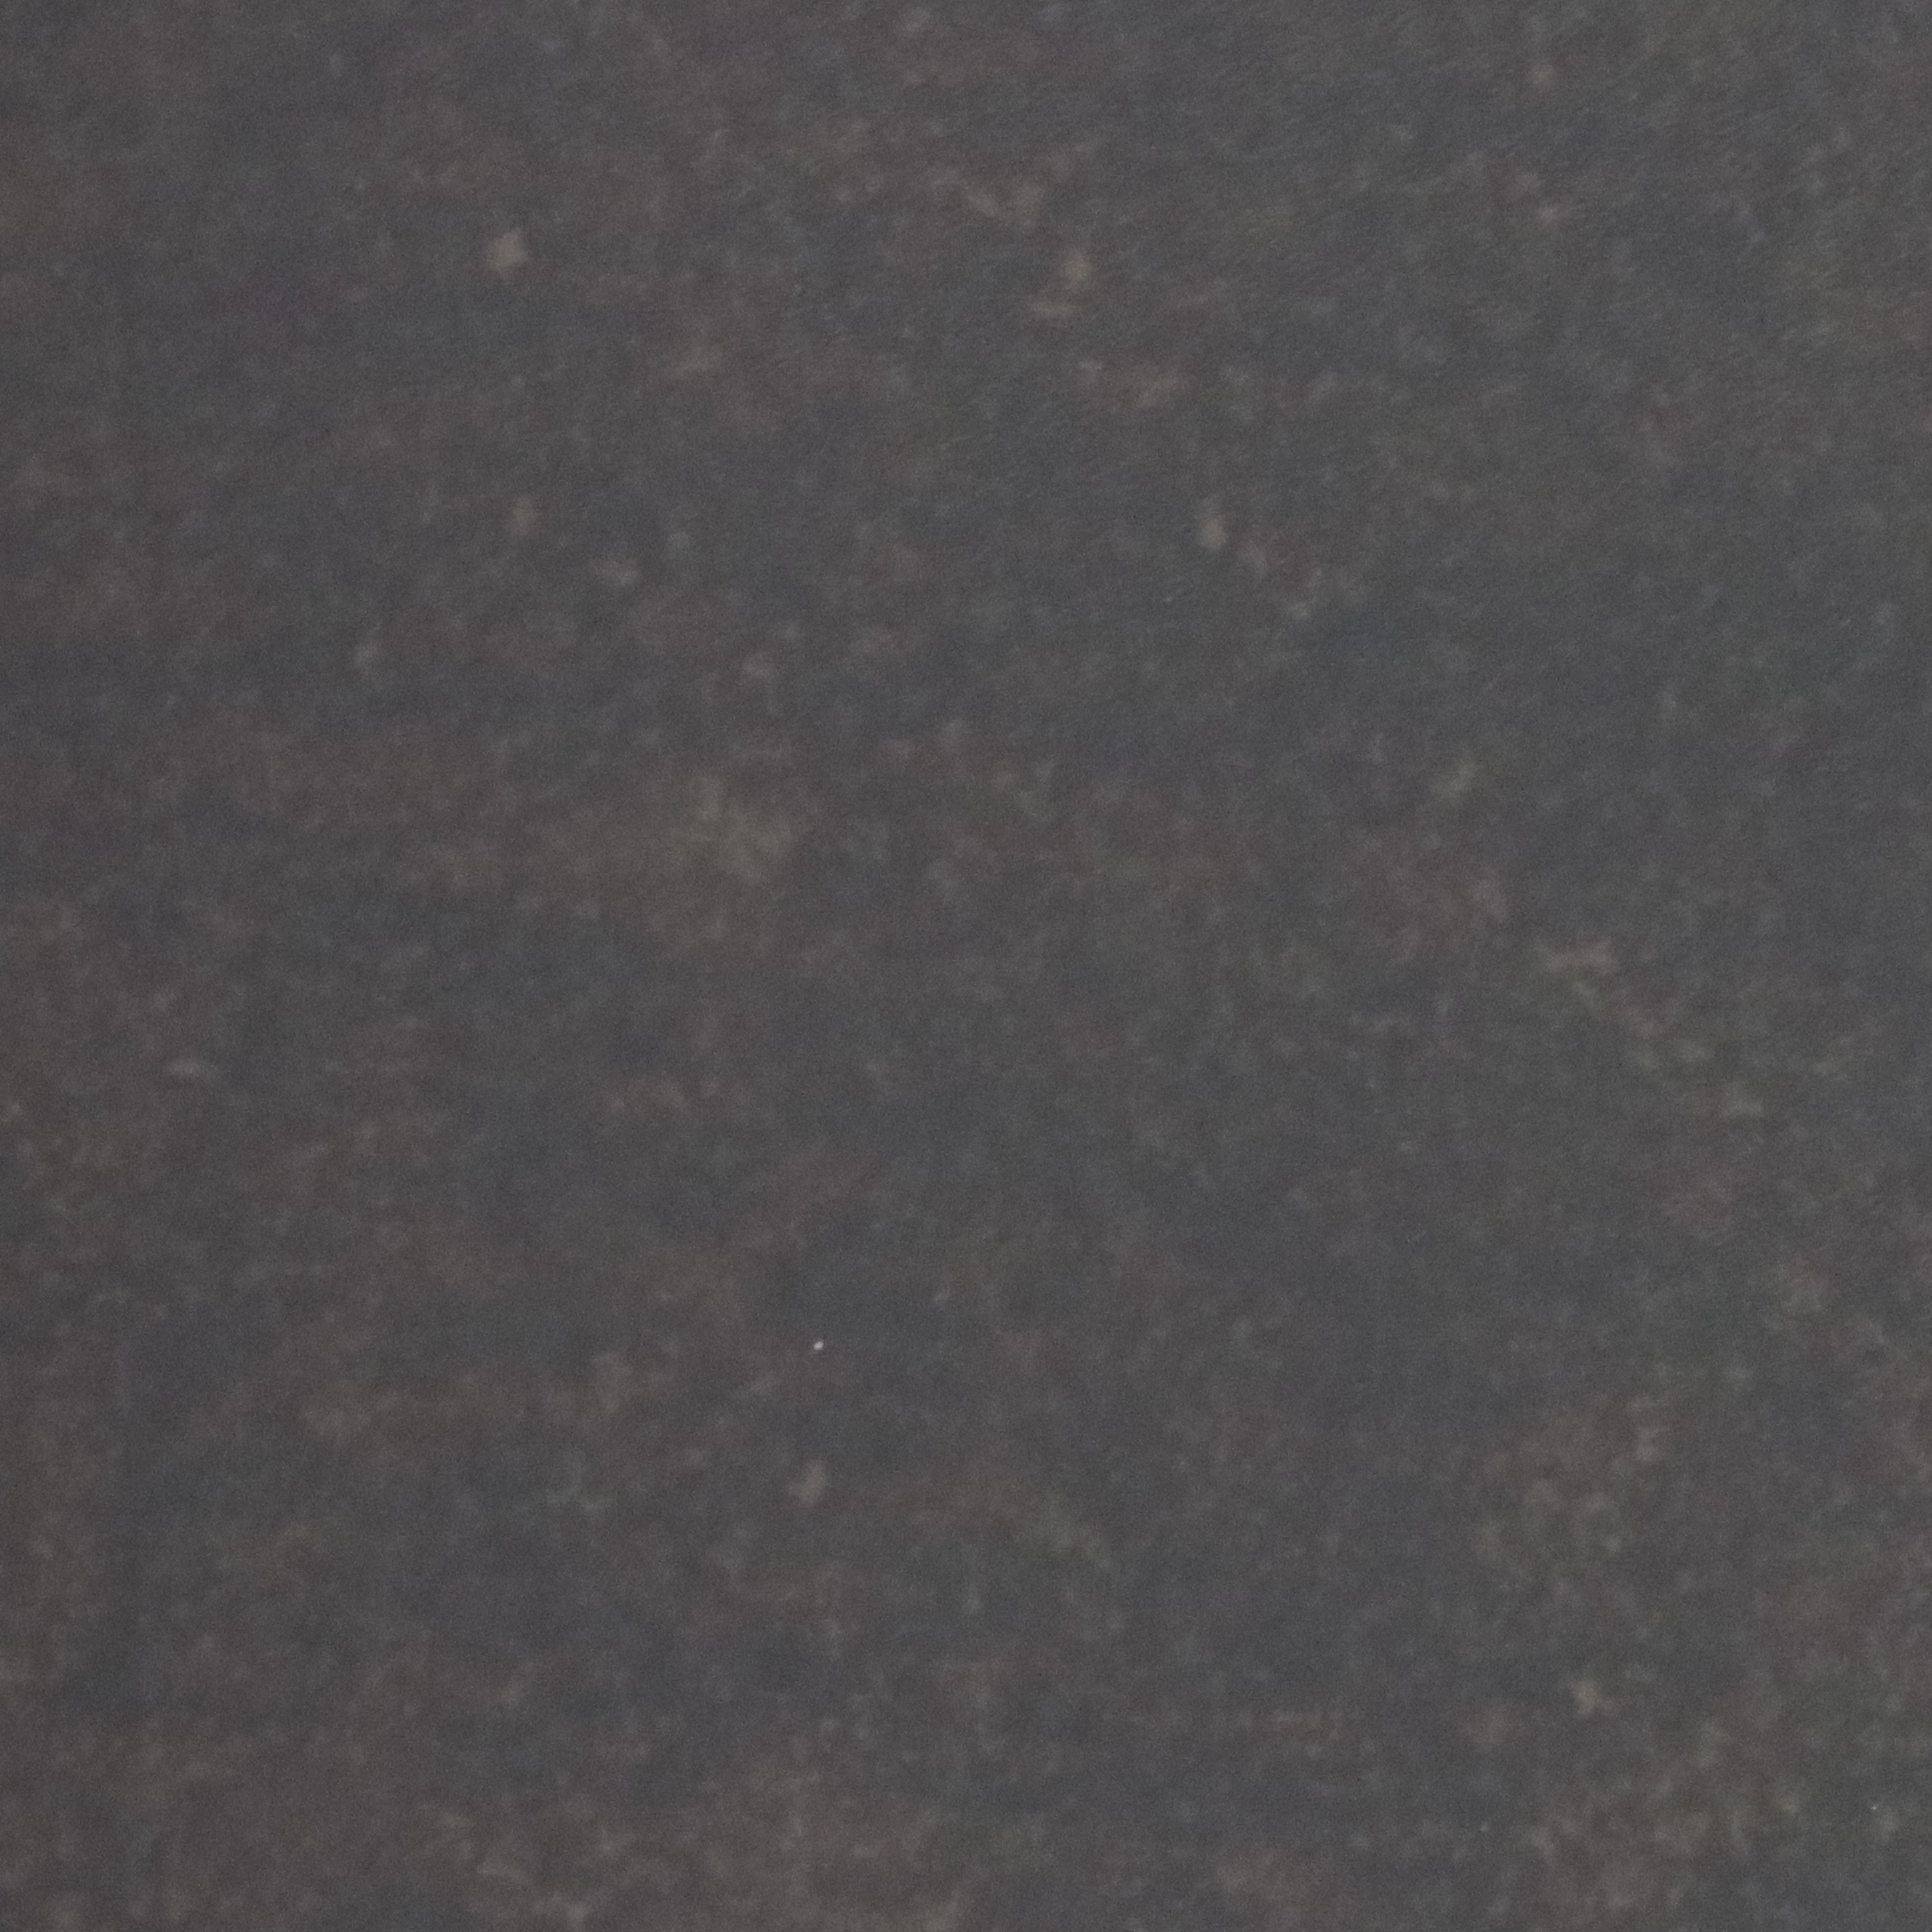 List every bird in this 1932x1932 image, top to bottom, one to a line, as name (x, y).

None